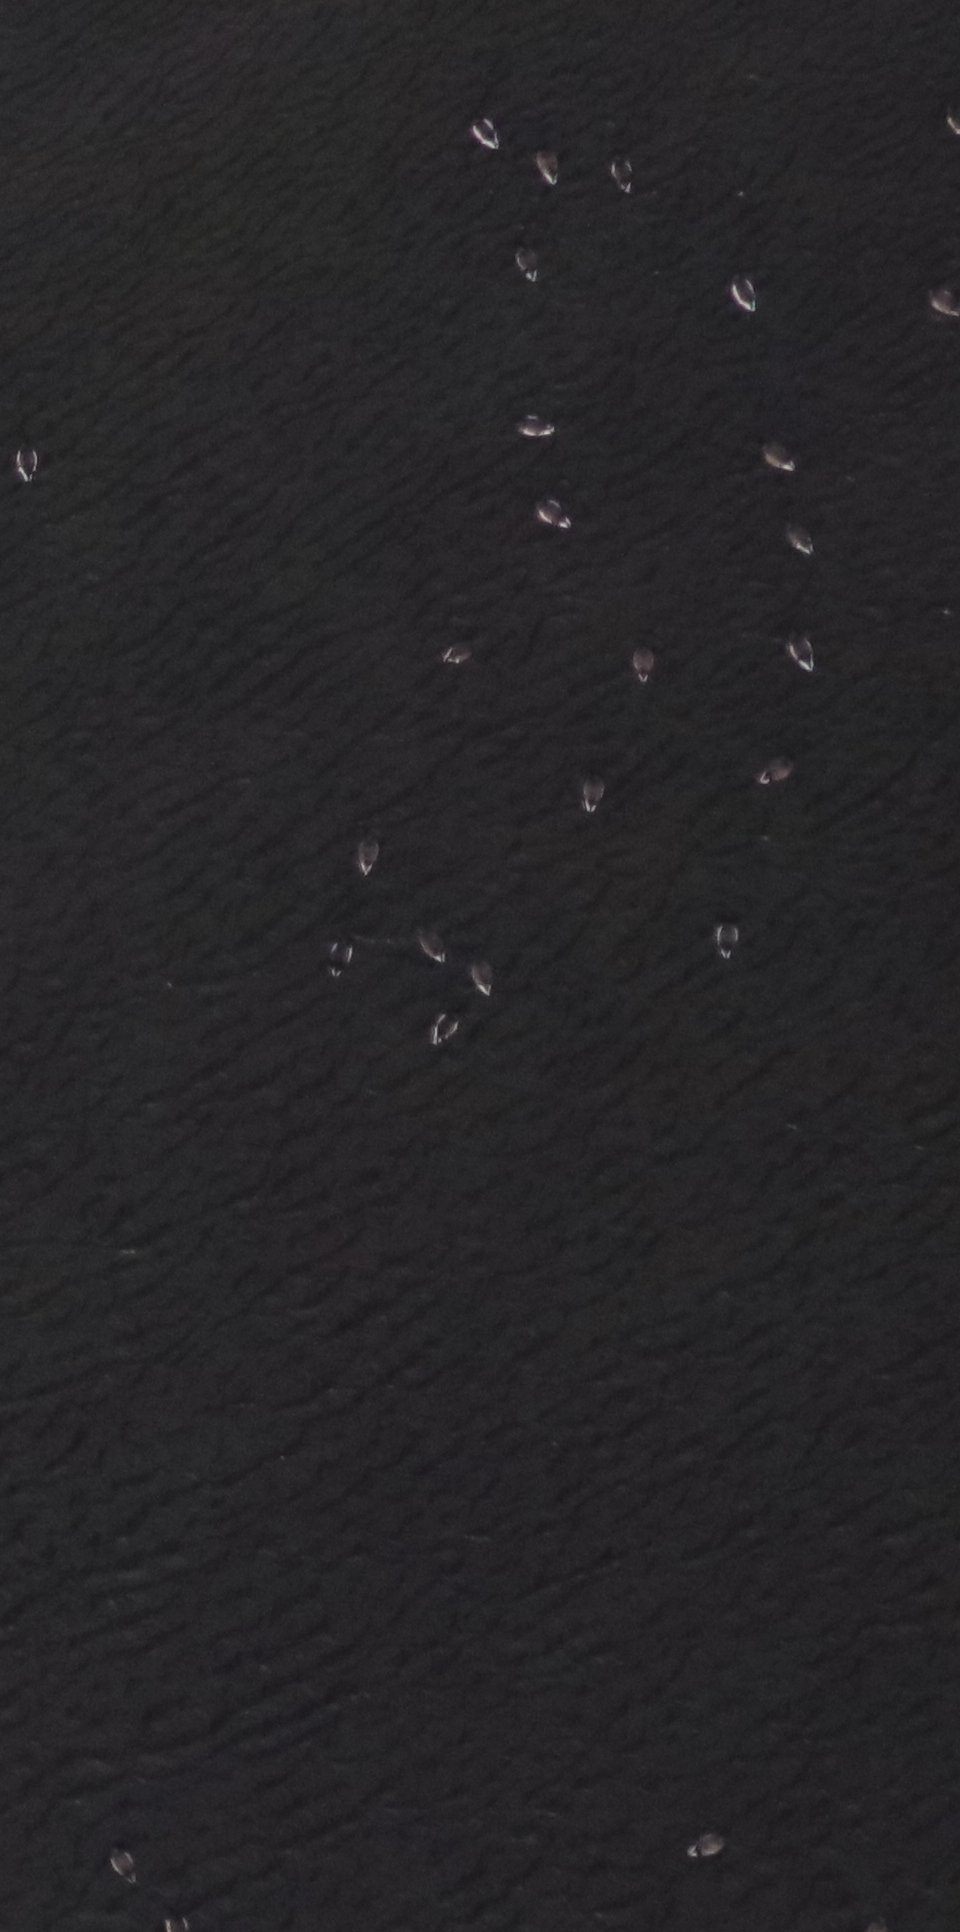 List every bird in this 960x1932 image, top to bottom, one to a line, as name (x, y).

brant (484, 132)
brant (545, 166)
brant (621, 174)
brant (526, 262)
brant (744, 293)
brant (945, 304)
brant (535, 428)
brant (775, 453)
brant (26, 460)
brant (551, 512)
brant (797, 537)
brant (799, 649)
brant (458, 653)
brant (643, 663)
brant (776, 770)
brant (592, 792)
brant (367, 852)
brant (727, 937)
brant (427, 944)
brant (339, 957)
brant (481, 975)
brant (445, 1027)
brant (709, 1845)
brant (124, 1863)
brant (178, 1931)